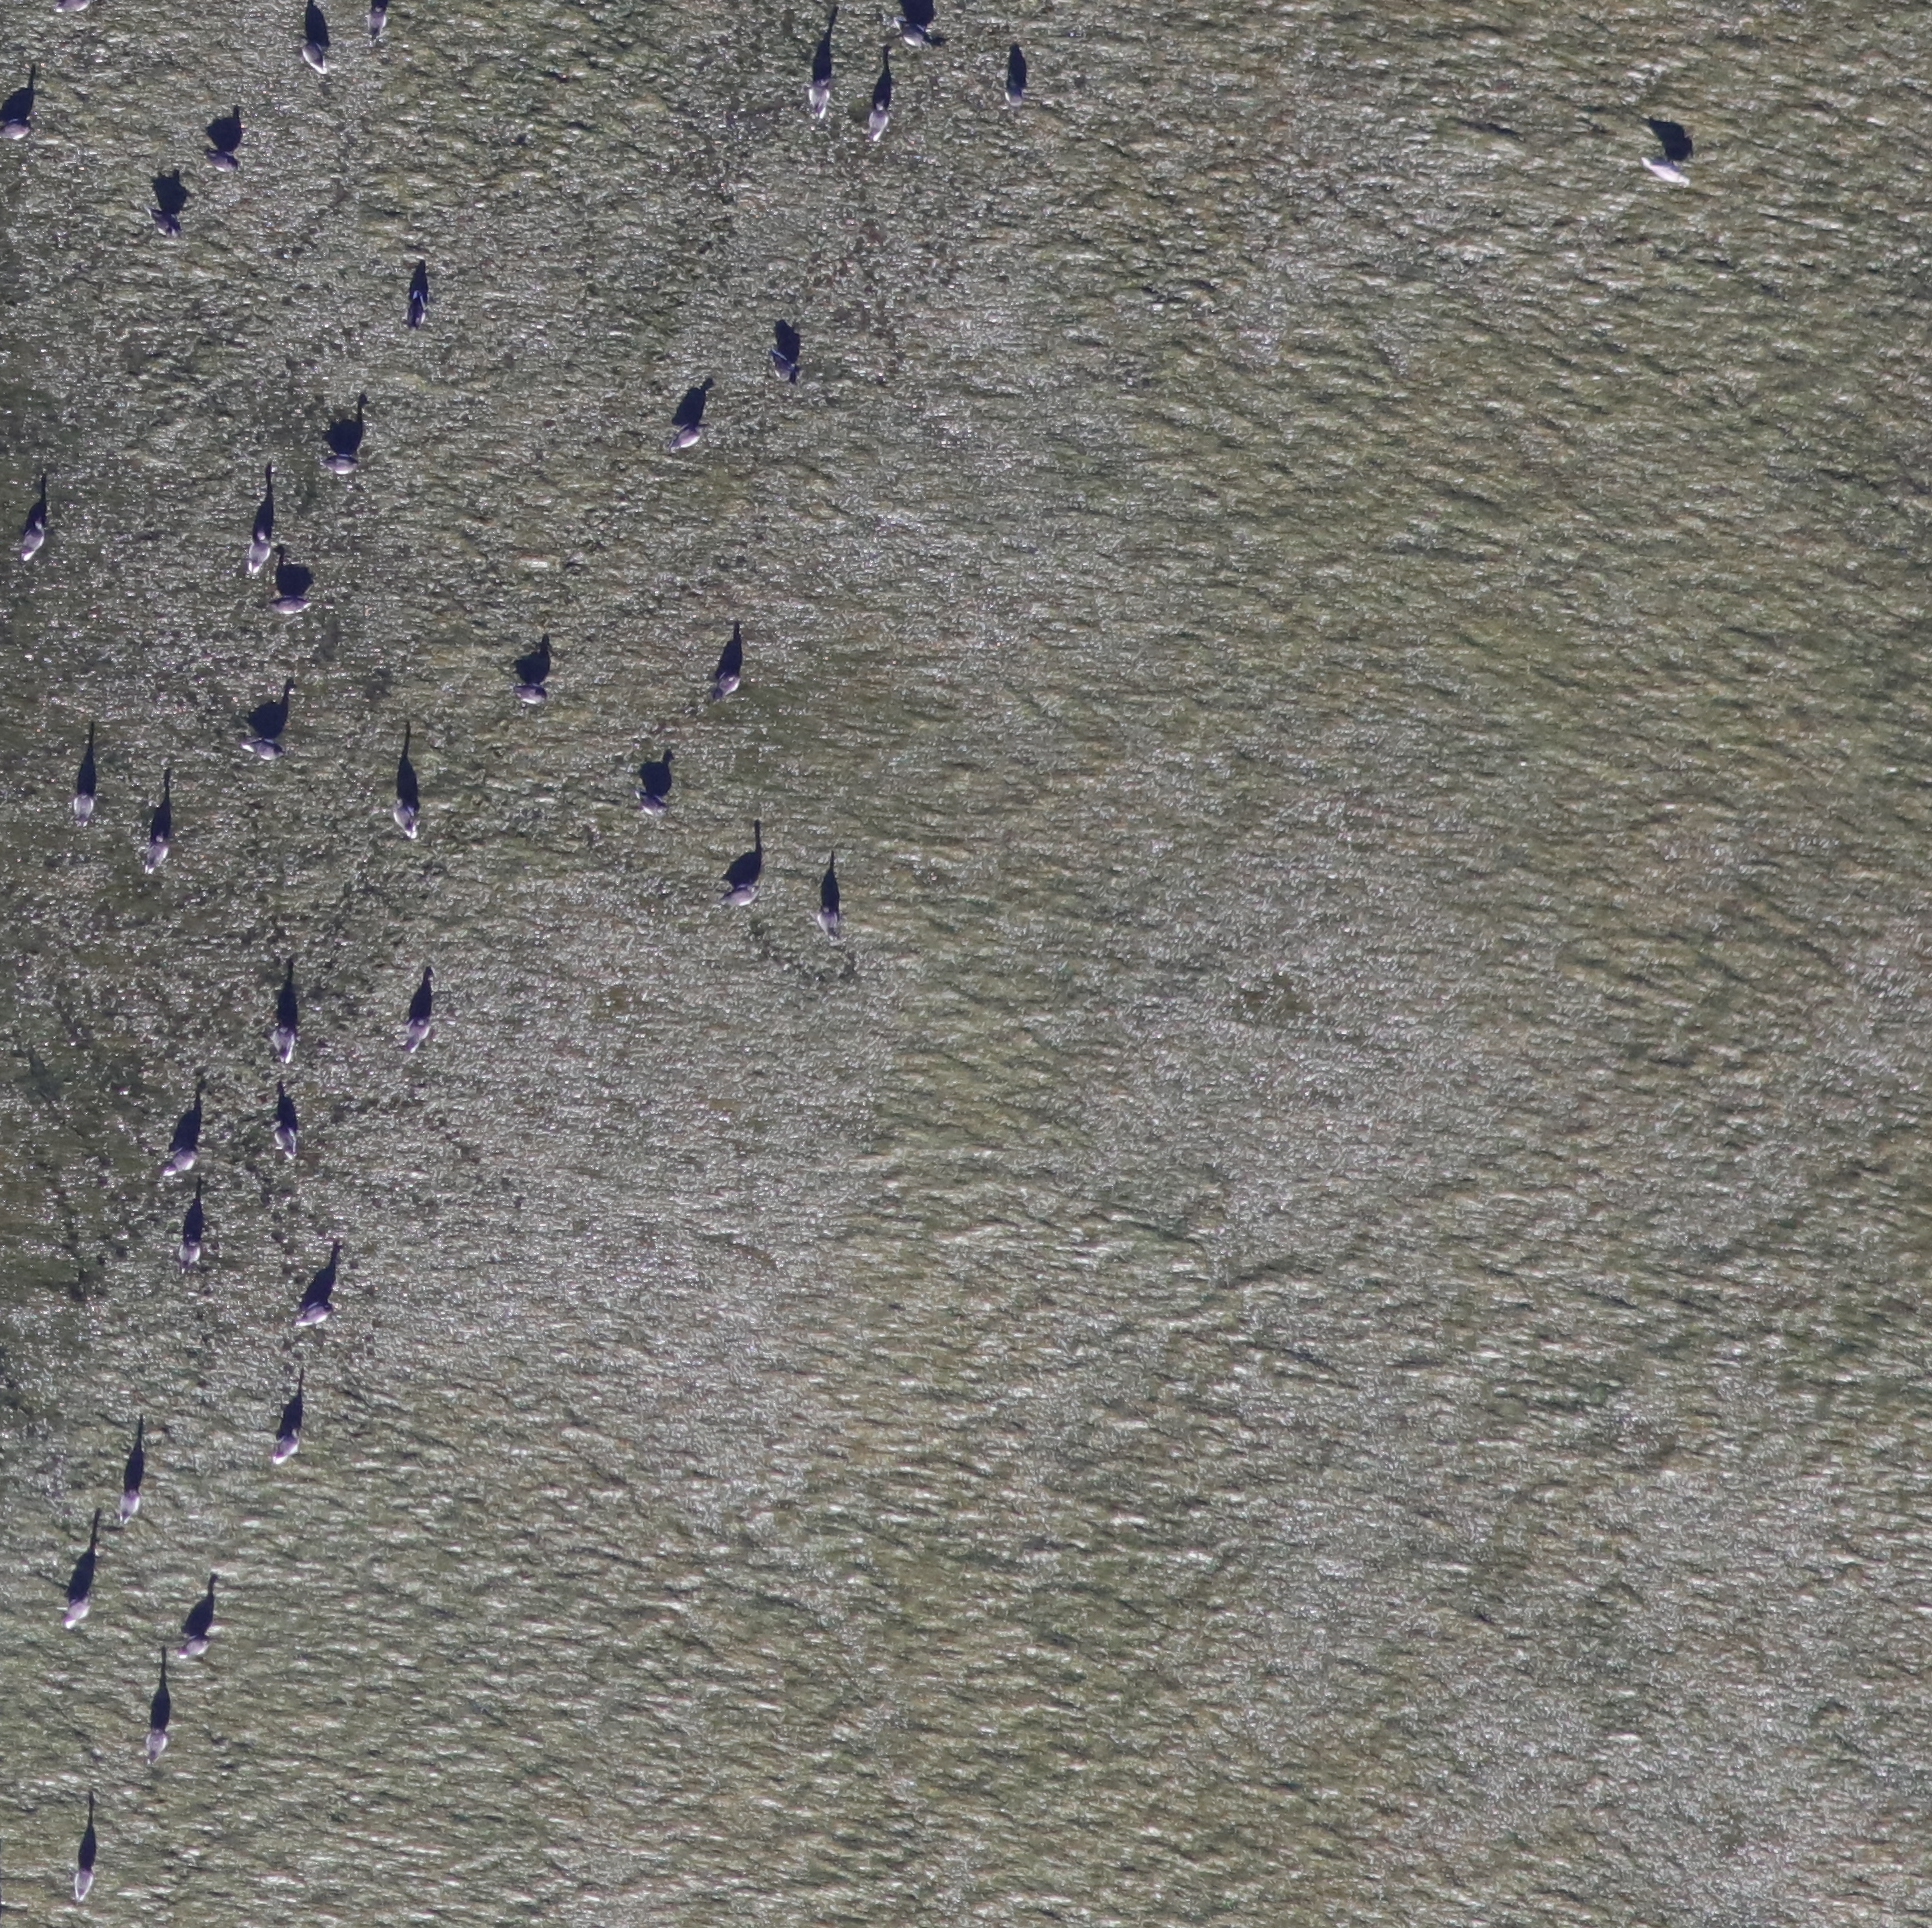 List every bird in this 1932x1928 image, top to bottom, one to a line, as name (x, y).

brant (77, 7)
brant (373, 23)
brant (914, 38)
brant (308, 54)
brant (816, 95)
brant (1011, 99)
brant (17, 127)
brant (881, 128)
brant (223, 158)
gull (1665, 175)
brant (166, 221)
brant (415, 311)
brant (782, 365)
brant (687, 441)
brant (342, 461)
brant (29, 536)
brant (258, 551)
brant (298, 601)
brant (732, 684)
brant (536, 689)
brant (267, 749)
brant (84, 806)
brant (648, 806)
brant (403, 824)
brant (155, 854)
brant (745, 890)
brant (829, 920)
brant (414, 1034)
brant (278, 1048)
brant (285, 1141)
brant (181, 1163)
brant (187, 1248)
brant (315, 1316)
brant (287, 1447)
brant (130, 1509)
brant (79, 1616)
brant (196, 1647)
brant (164, 1750)
brant (89, 1873)